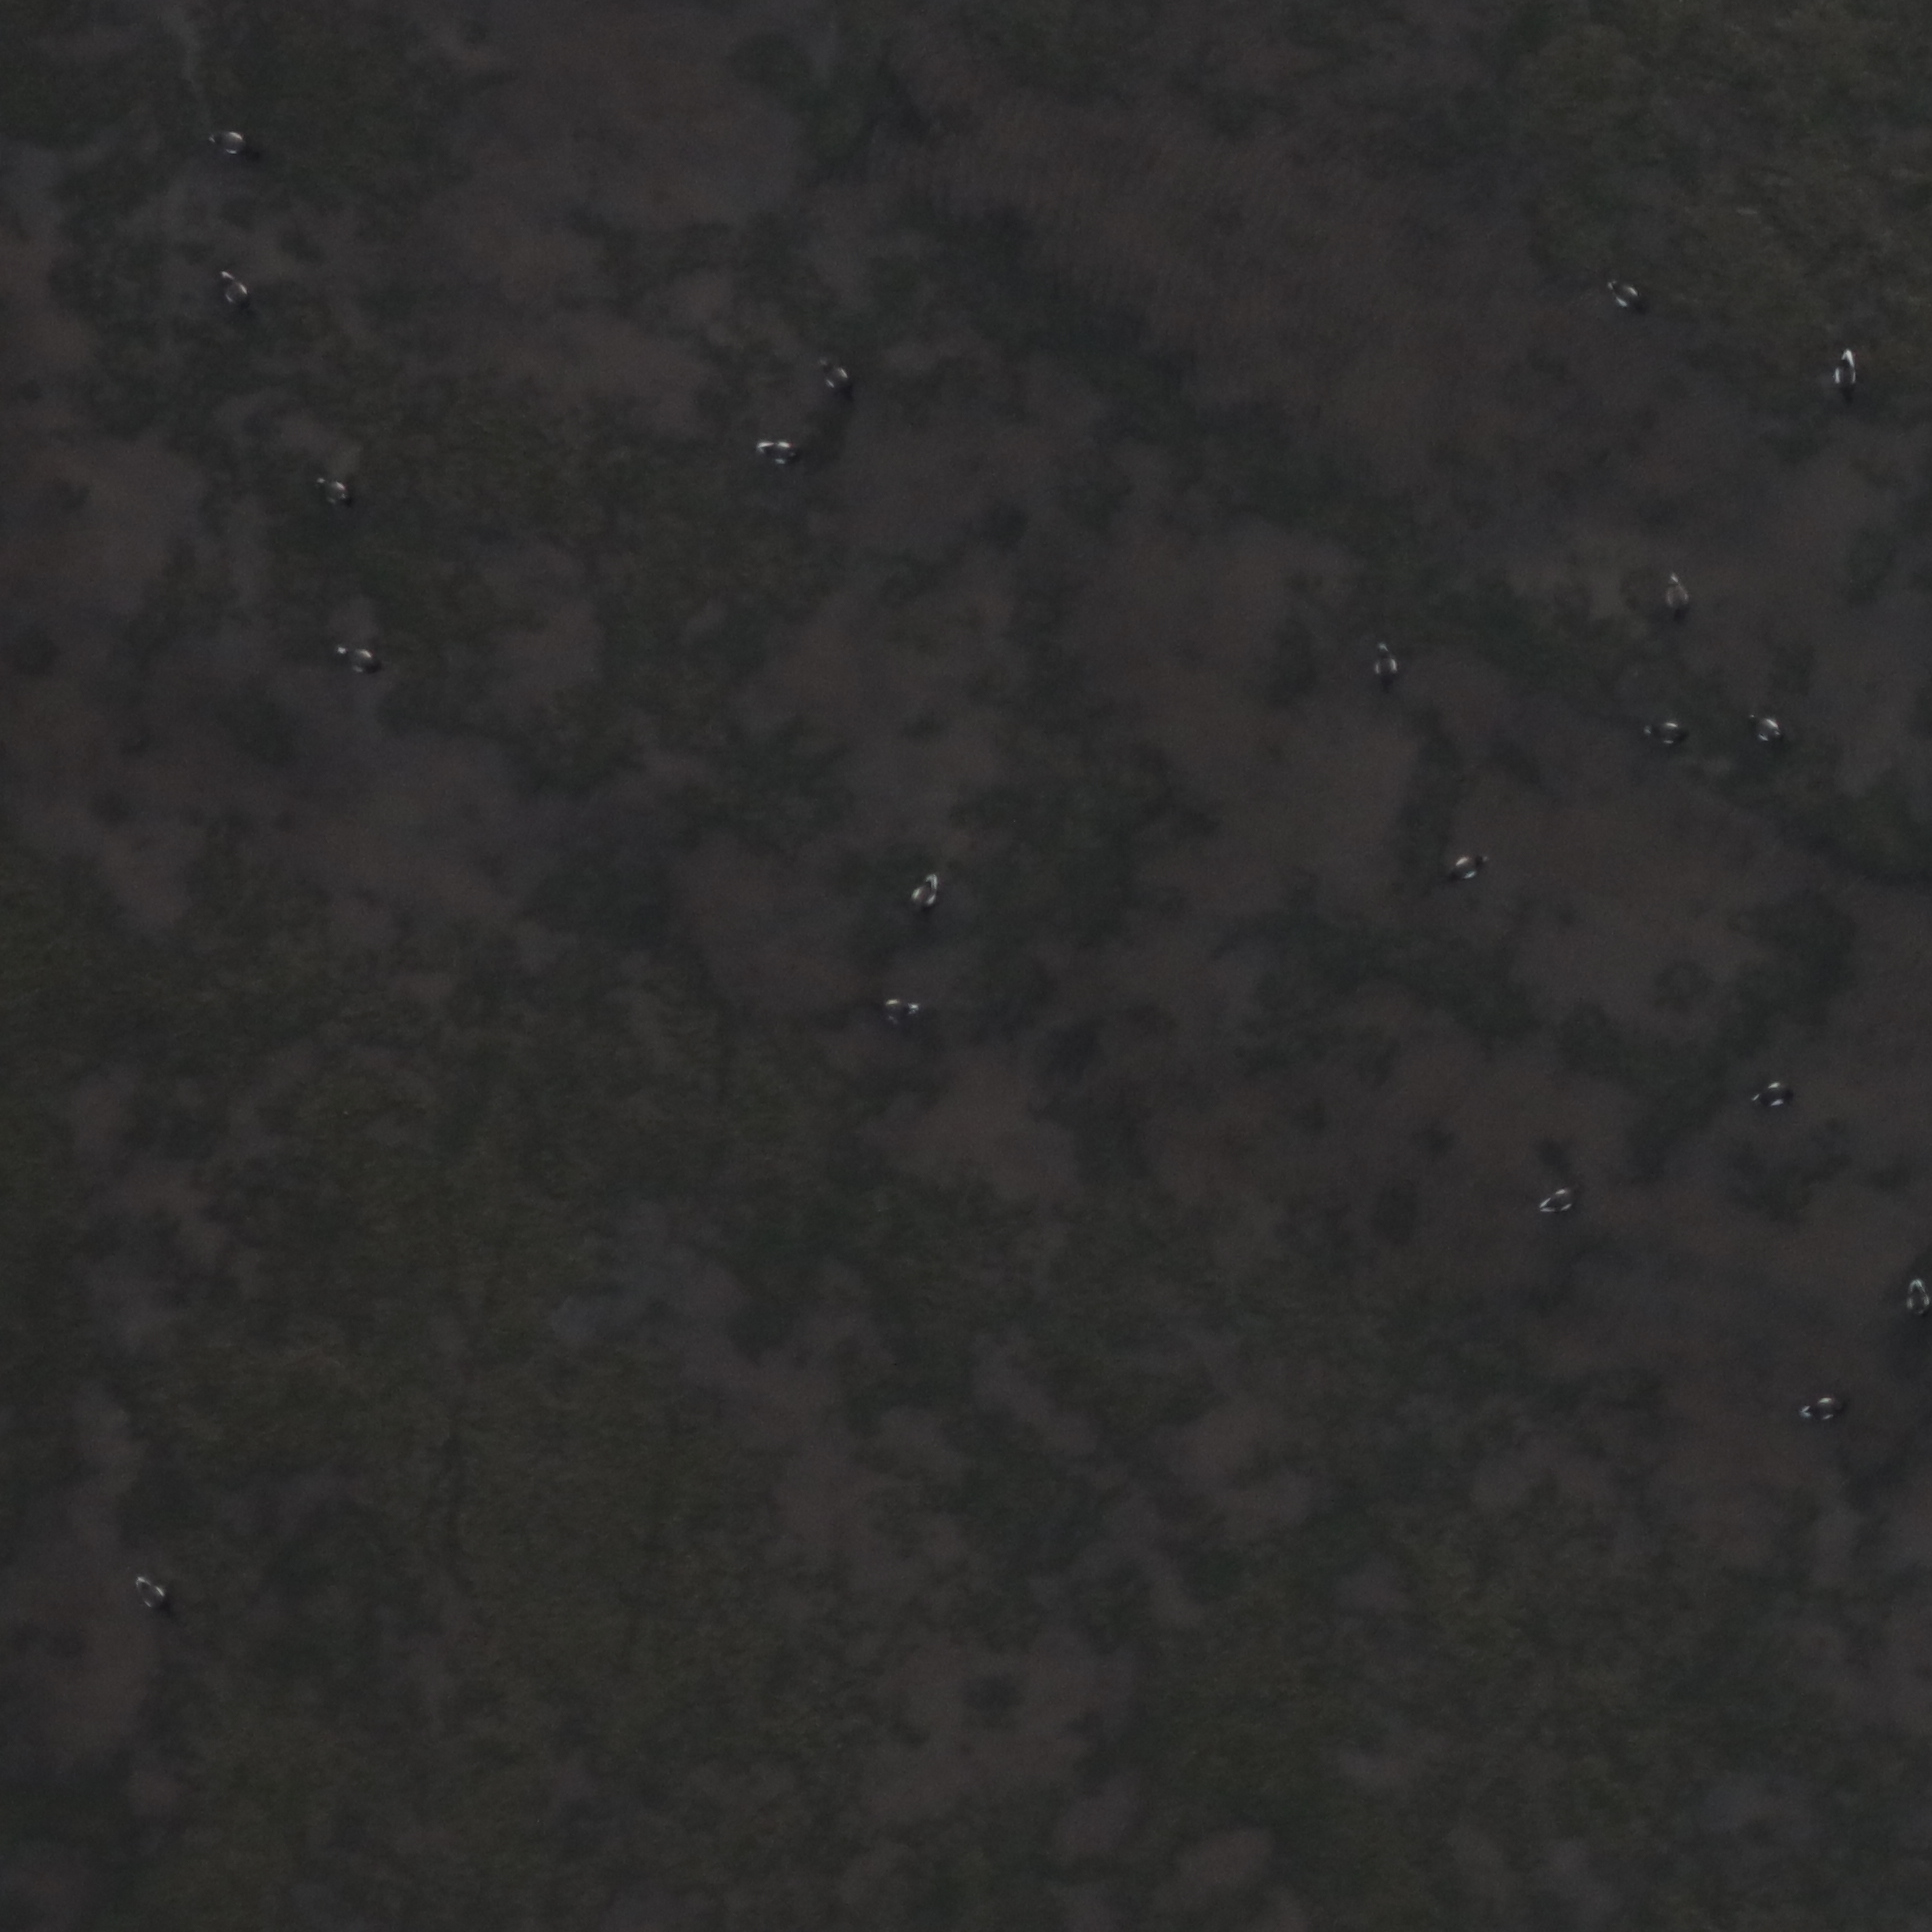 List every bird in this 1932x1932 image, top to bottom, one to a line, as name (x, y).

brant (231, 144)
brant (237, 291)
brant (1627, 295)
brant (1846, 375)
brant (837, 378)
brant (781, 453)
brant (336, 492)
brant (1677, 598)
brant (363, 662)
brant (1387, 666)
brant (1768, 730)
brant (1668, 734)
brant (1465, 869)
brant (927, 894)
brant (900, 1007)
brant (1775, 1097)
brant (1560, 1201)
brant (1919, 1296)
brant (1825, 1409)
brant (154, 1602)